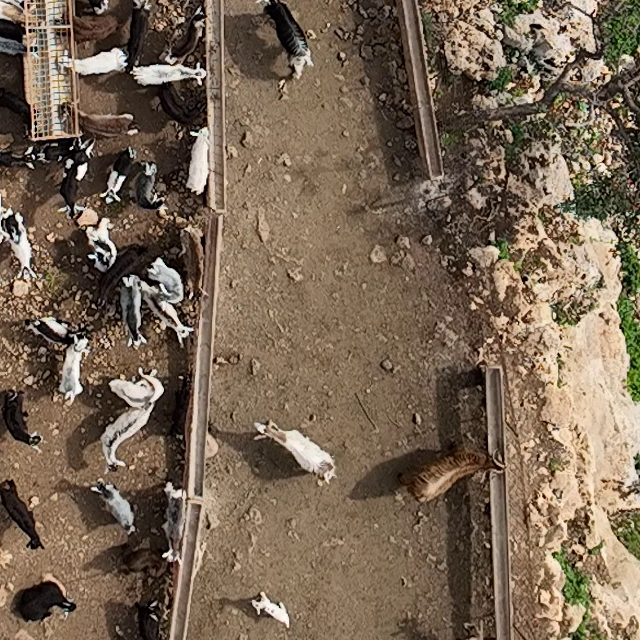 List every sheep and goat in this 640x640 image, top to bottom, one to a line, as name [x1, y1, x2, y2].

goat [0, 0, 39, 28]
goat [0, 0, 31, 10]
goat [58, 0, 109, 12]
goat [129, 0, 149, 68]
goat [253, 0, 315, 79]
goat [62, 1, 129, 42]
goat [162, 5, 206, 64]
goat [0, 16, 34, 41]
goat [0, 33, 40, 58]
goat [56, 47, 128, 76]
goat [130, 62, 207, 87]
goat [158, 81, 205, 123]
goat [0, 86, 39, 137]
goat [60, 102, 132, 139]
goat [184, 126, 211, 193]
goat [39, 136, 82, 160]
goat [55, 140, 95, 220]
goat [0, 145, 38, 169]
goat [99, 146, 137, 204]
goat [135, 162, 164, 208]
goat [0, 169, 10, 242]
goat [0, 210, 37, 281]
goat [85, 218, 116, 273]
goat [87, 243, 153, 314]
goat [148, 257, 184, 305]
goat [121, 275, 146, 348]
goat [140, 282, 192, 344]
goat [27, 317, 81, 343]
goat [57, 337, 88, 396]
goat [107, 365, 164, 406]
goat [3, 388, 42, 446]
goat [100, 407, 154, 476]
goat [251, 421, 336, 485]
goat [403, 450, 506, 505]
goat [91, 475, 137, 535]
goat [0, 481, 46, 550]
goat [163, 481, 187, 565]
goat [0, 531, 11, 570]
goat [114, 548, 166, 572]
goat [13, 579, 77, 624]
goat [253, 590, 289, 629]
goat [137, 602, 159, 639]